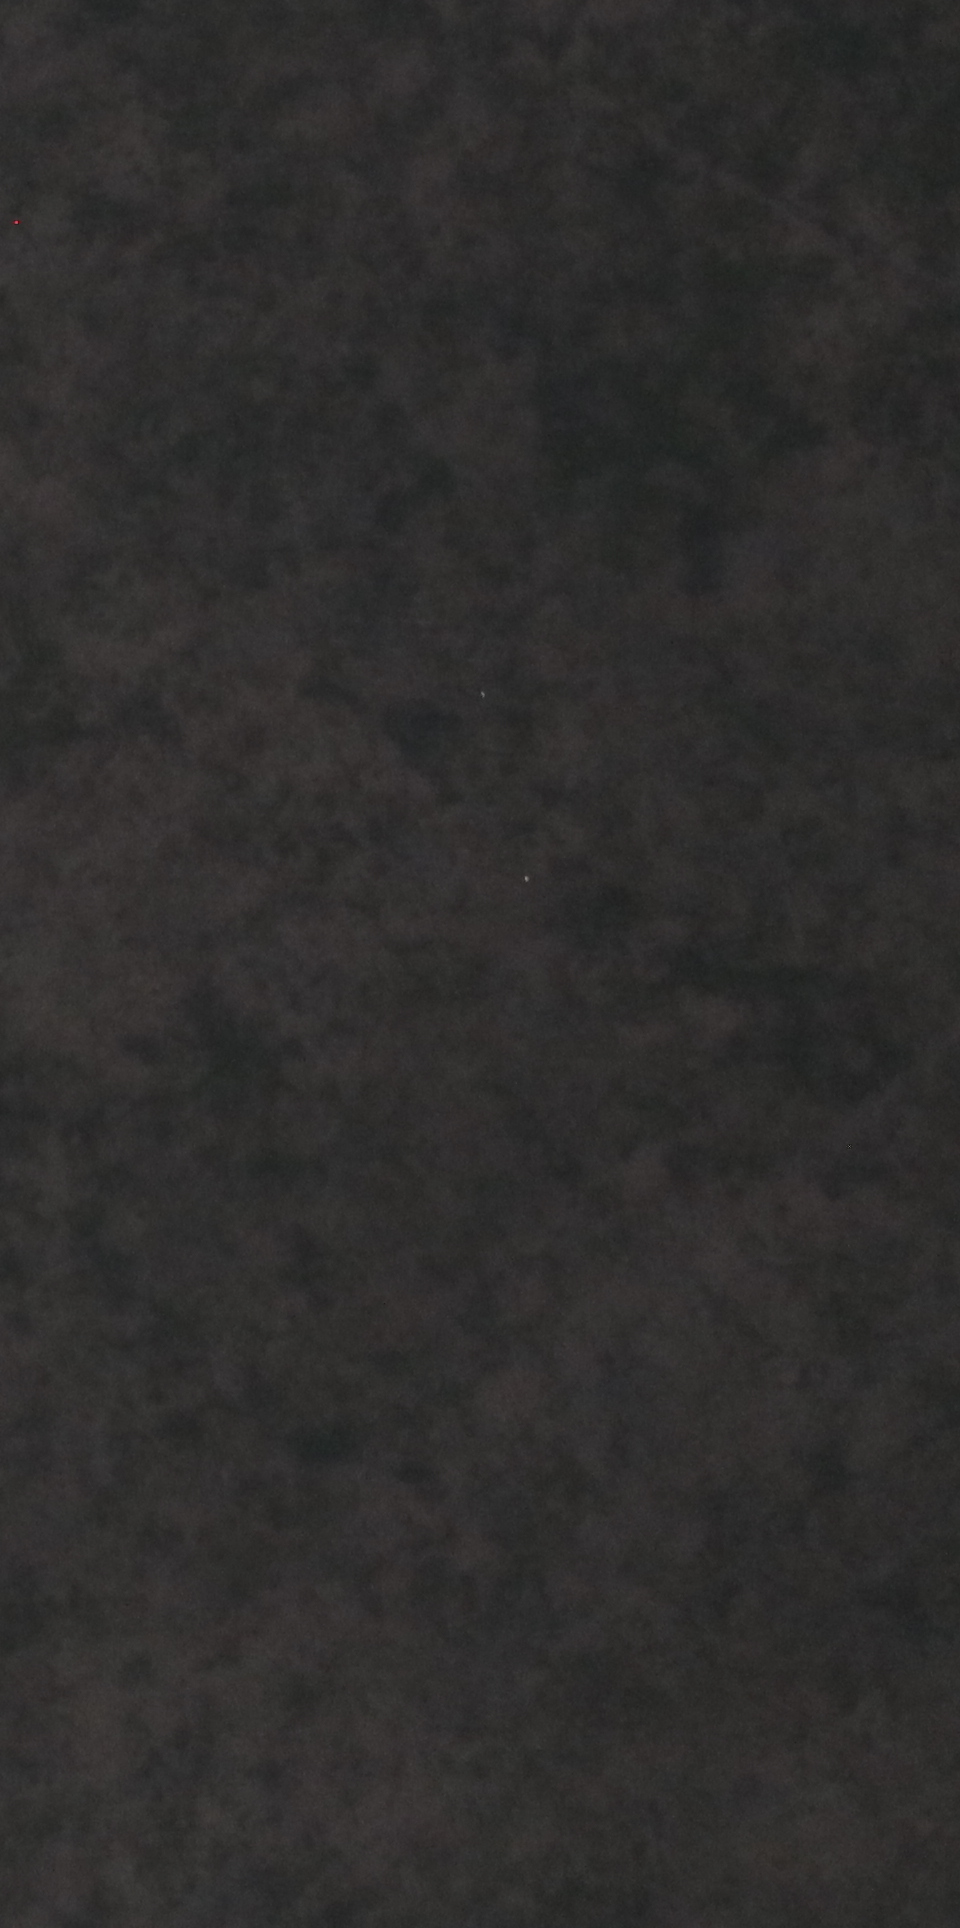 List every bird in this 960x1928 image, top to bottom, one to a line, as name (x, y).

None